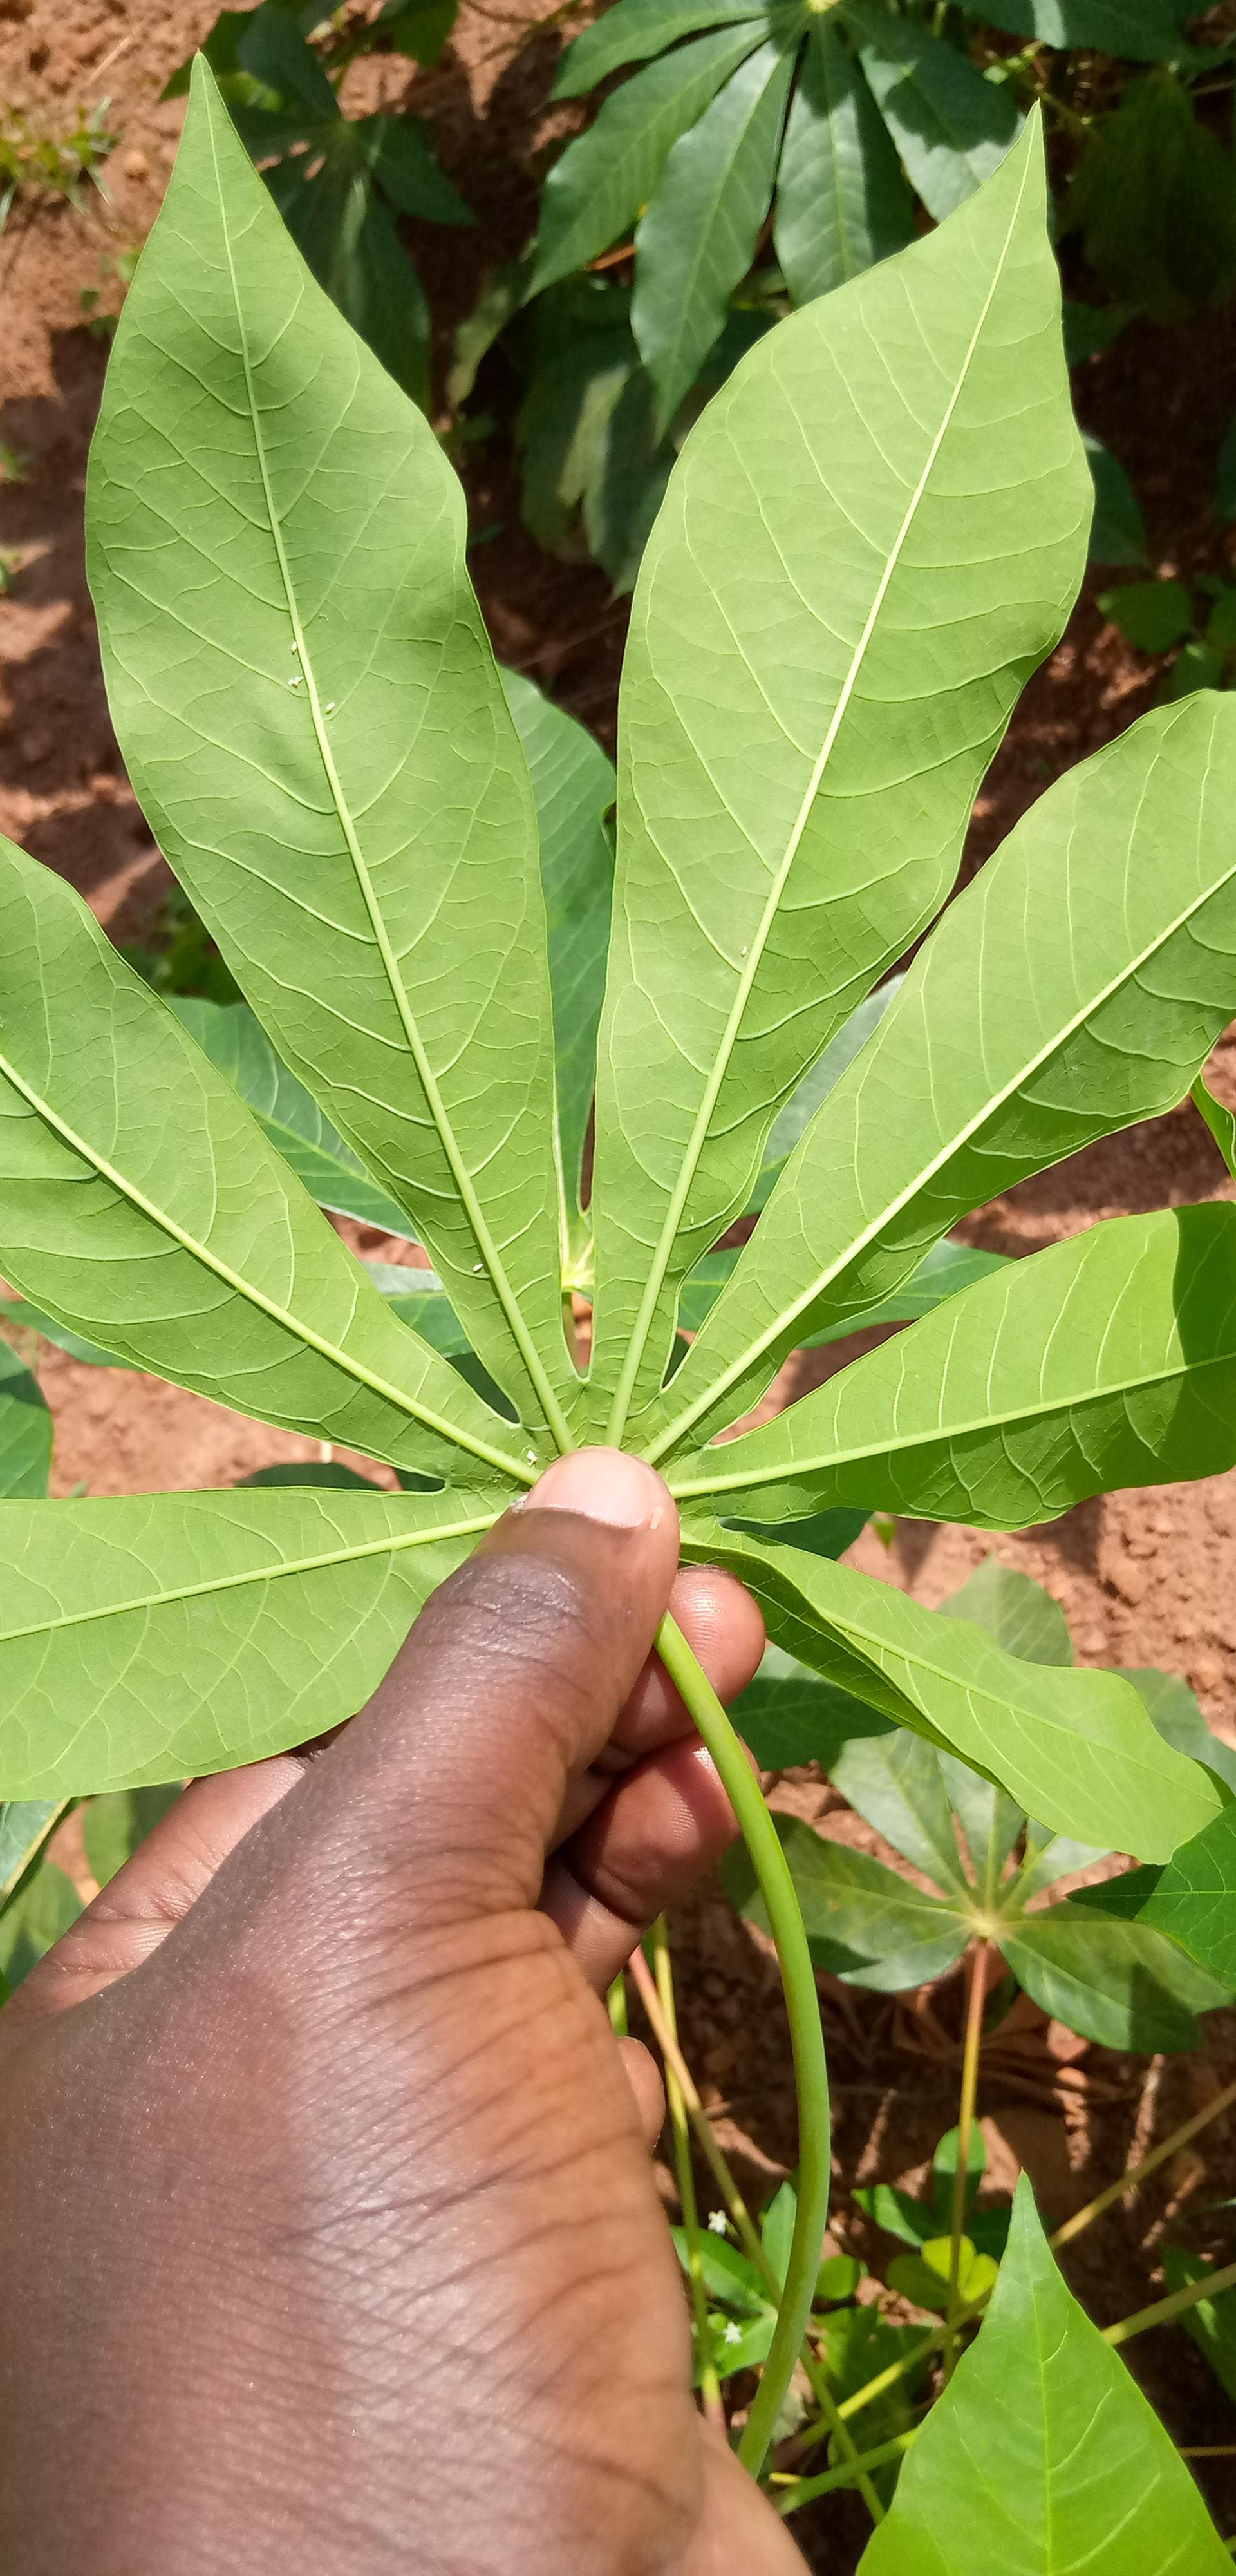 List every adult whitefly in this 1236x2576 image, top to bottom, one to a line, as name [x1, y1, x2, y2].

whitefly [290, 641, 299, 658]
whitefly [286, 677, 308, 688]
whitefly [325, 700, 338, 714]
whitefly [739, 945, 750, 958]
whitefly [471, 1261, 485, 1274]
whitefly [525, 1447, 538, 1467]